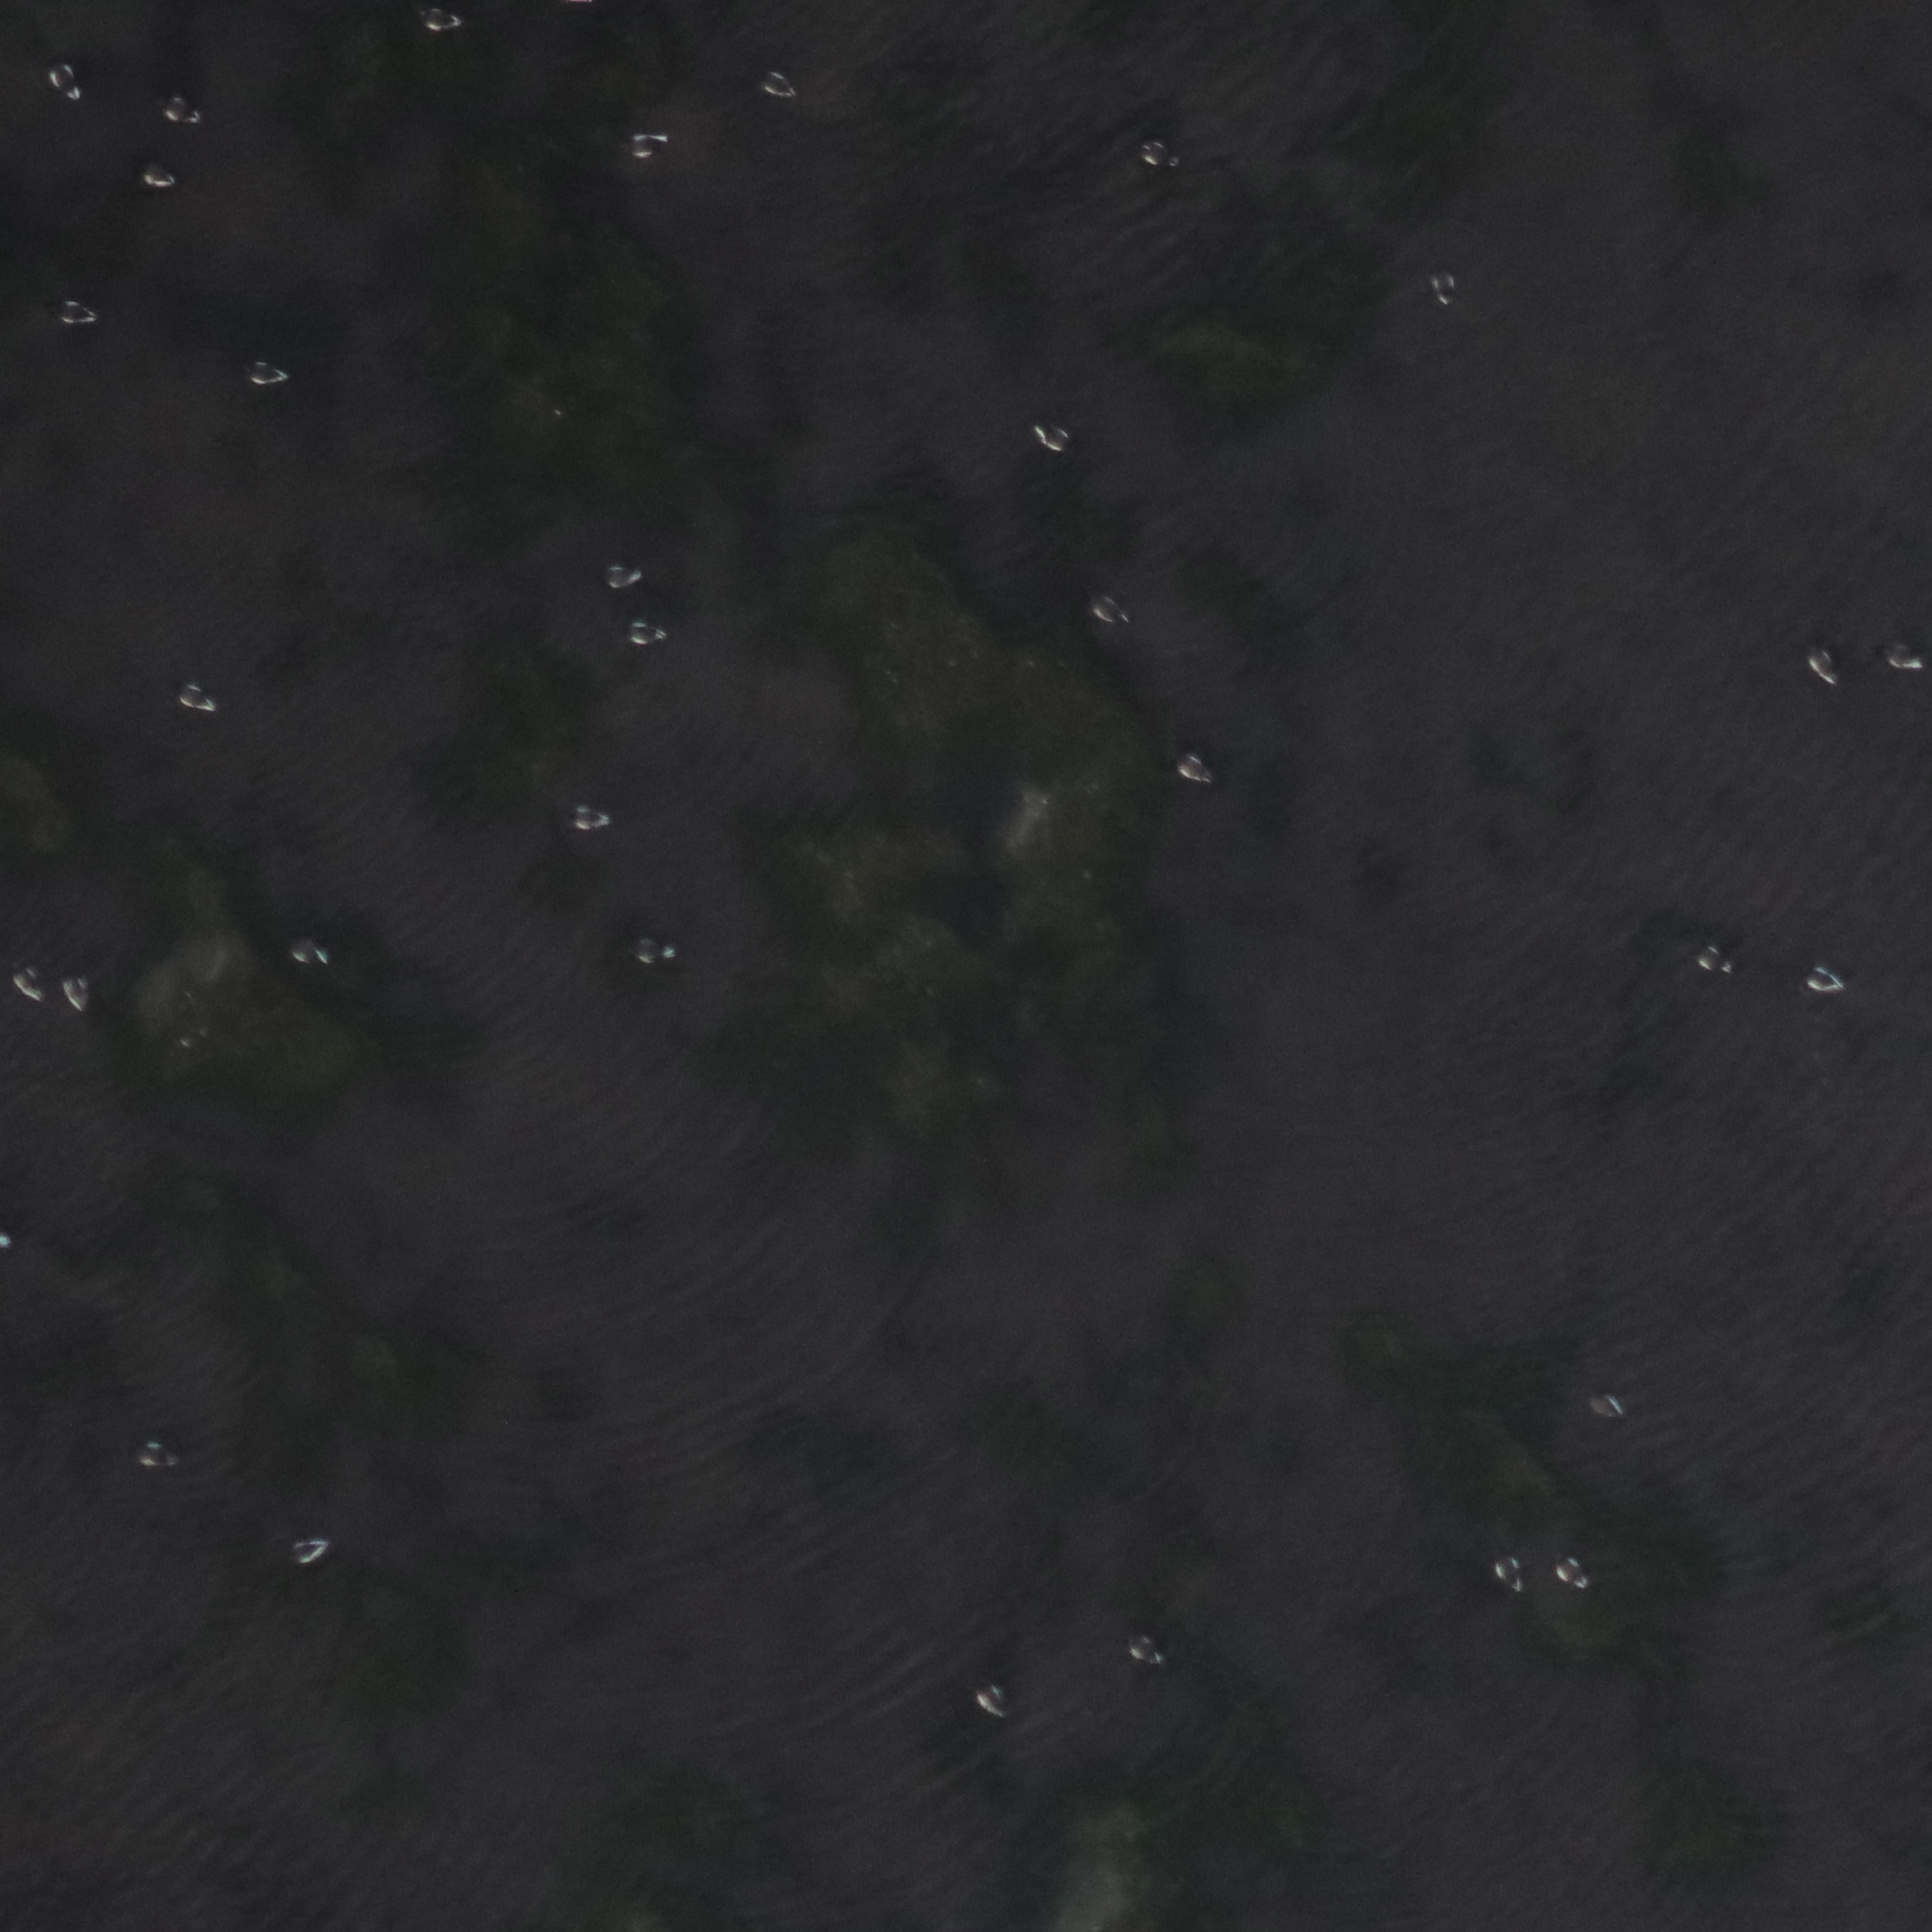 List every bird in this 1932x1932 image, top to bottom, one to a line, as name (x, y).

brant (443, 16)
brant (64, 79)
brant (777, 83)
brant (177, 109)
brant (642, 140)
brant (1157, 154)
brant (161, 176)
brant (1448, 288)
brant (74, 313)
brant (263, 373)
brant (1053, 439)
brant (622, 576)
brant (1107, 607)
brant (644, 633)
brant (1902, 656)
brant (1822, 663)
brant (195, 698)
brant (1193, 768)
brant (586, 819)
brant (307, 951)
brant (654, 951)
brant (1713, 959)
brant (1822, 979)
brant (28, 980)
brant (81, 987)
brant (1603, 1407)
brant (152, 1455)
brant (307, 1549)
brant (1509, 1572)
brant (1570, 1572)
brant (1145, 1649)
brant (991, 1699)